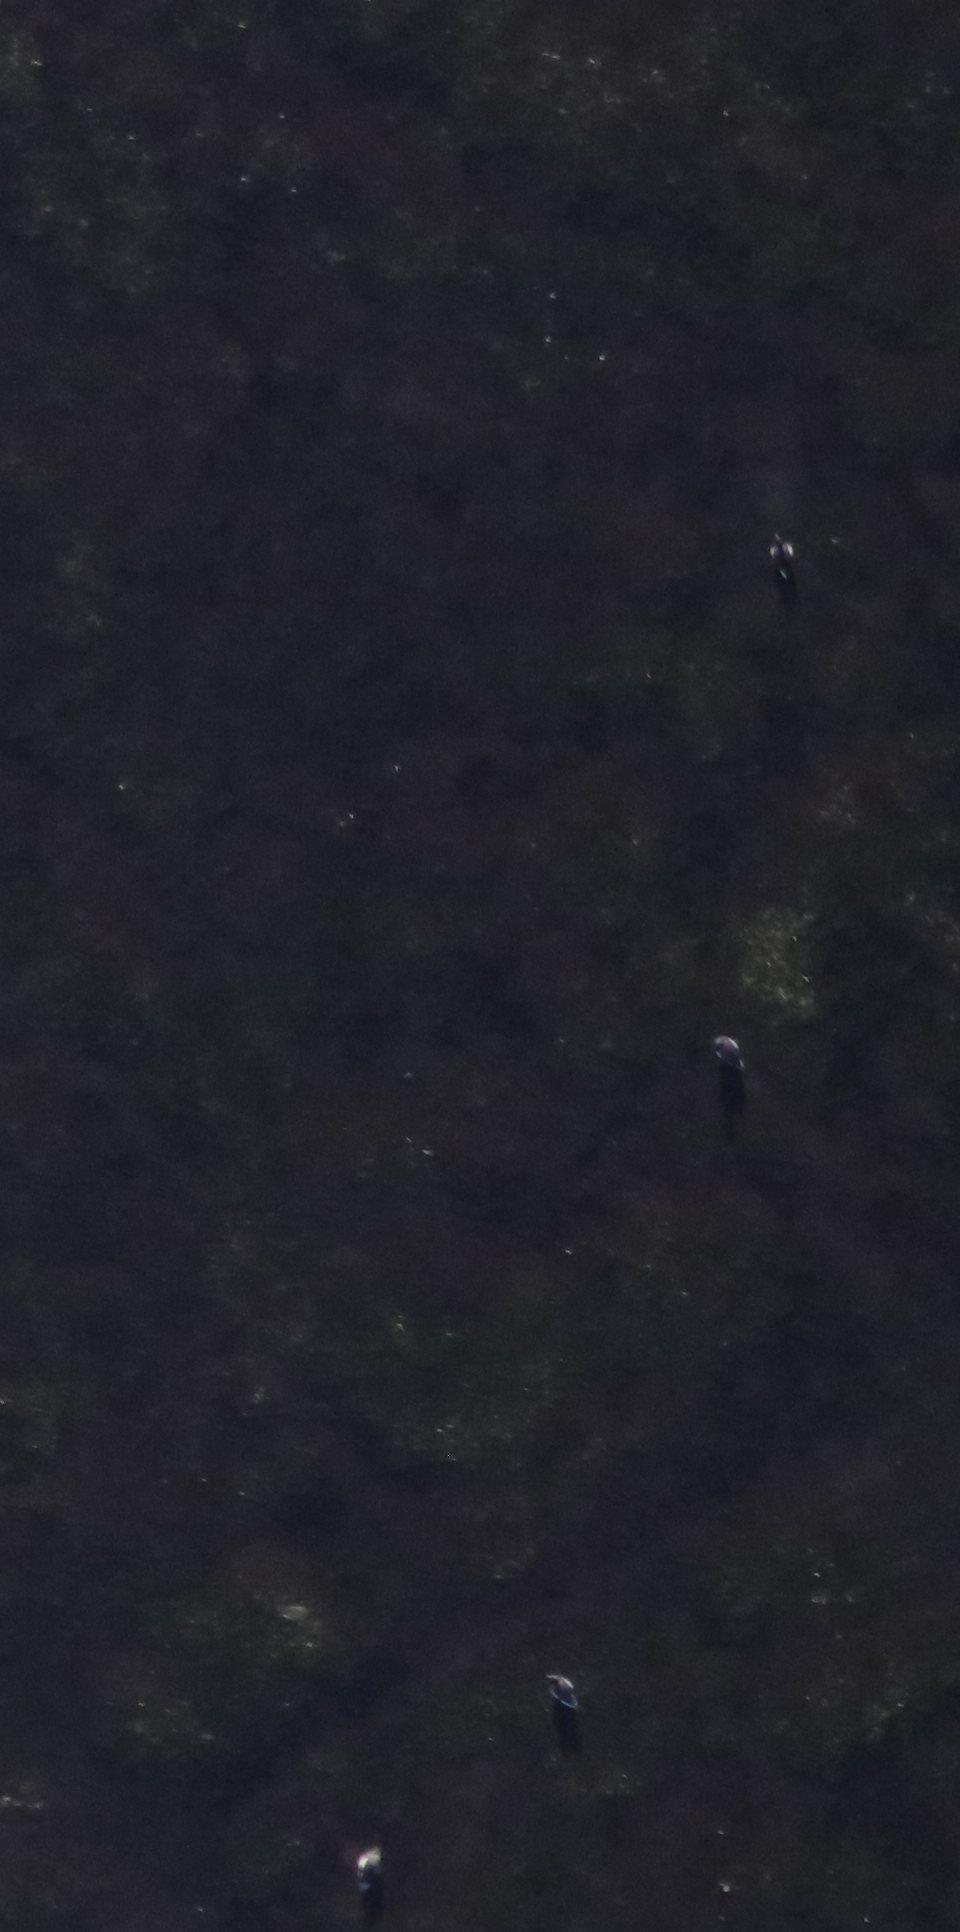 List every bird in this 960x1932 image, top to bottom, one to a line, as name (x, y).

brant (779, 554)
brant (728, 1056)
brant (562, 1690)
brant (375, 1851)